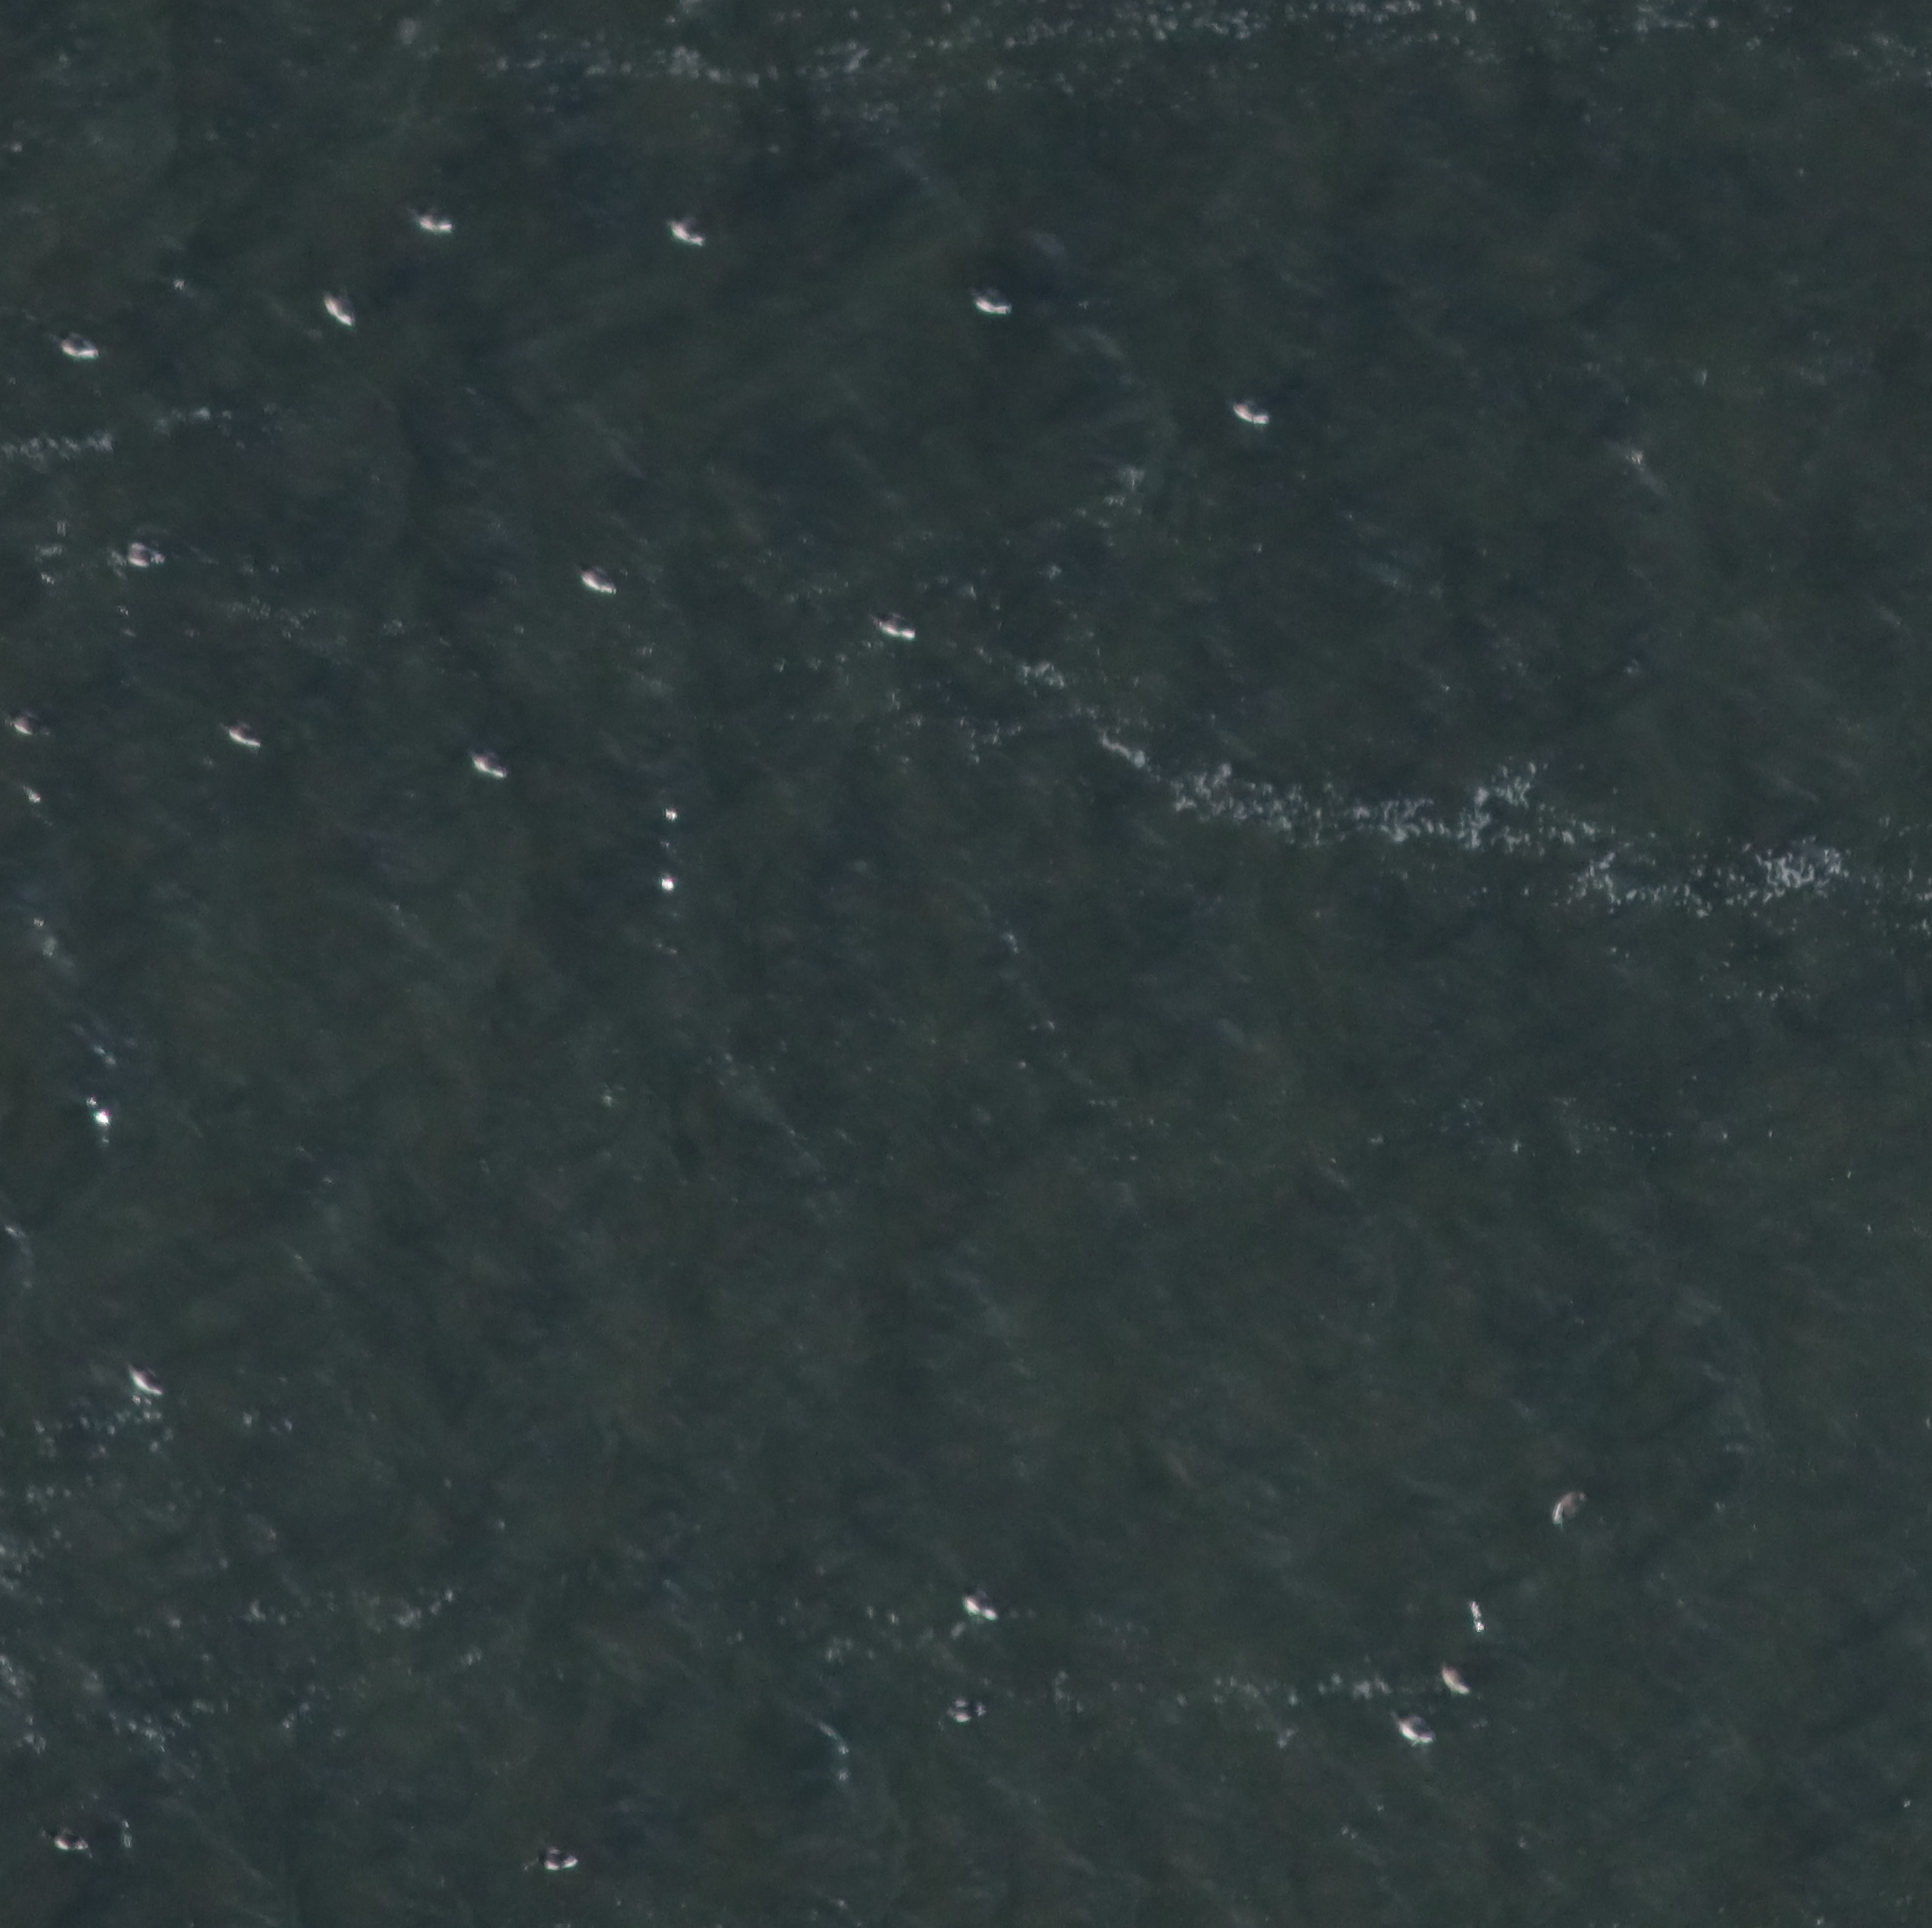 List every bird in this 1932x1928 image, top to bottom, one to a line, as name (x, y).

brant (428, 221)
brant (686, 230)
brant (990, 302)
brant (339, 306)
brant (75, 347)
brant (1250, 412)
brant (139, 555)
brant (598, 580)
brant (895, 625)
brant (25, 723)
brant (242, 735)
brant (487, 763)
brant (145, 1378)
brant (1568, 1506)
brant (981, 1602)
brant (1456, 1676)
brant (965, 1710)
brant (1415, 1727)
brant (67, 1837)
brant (555, 1860)